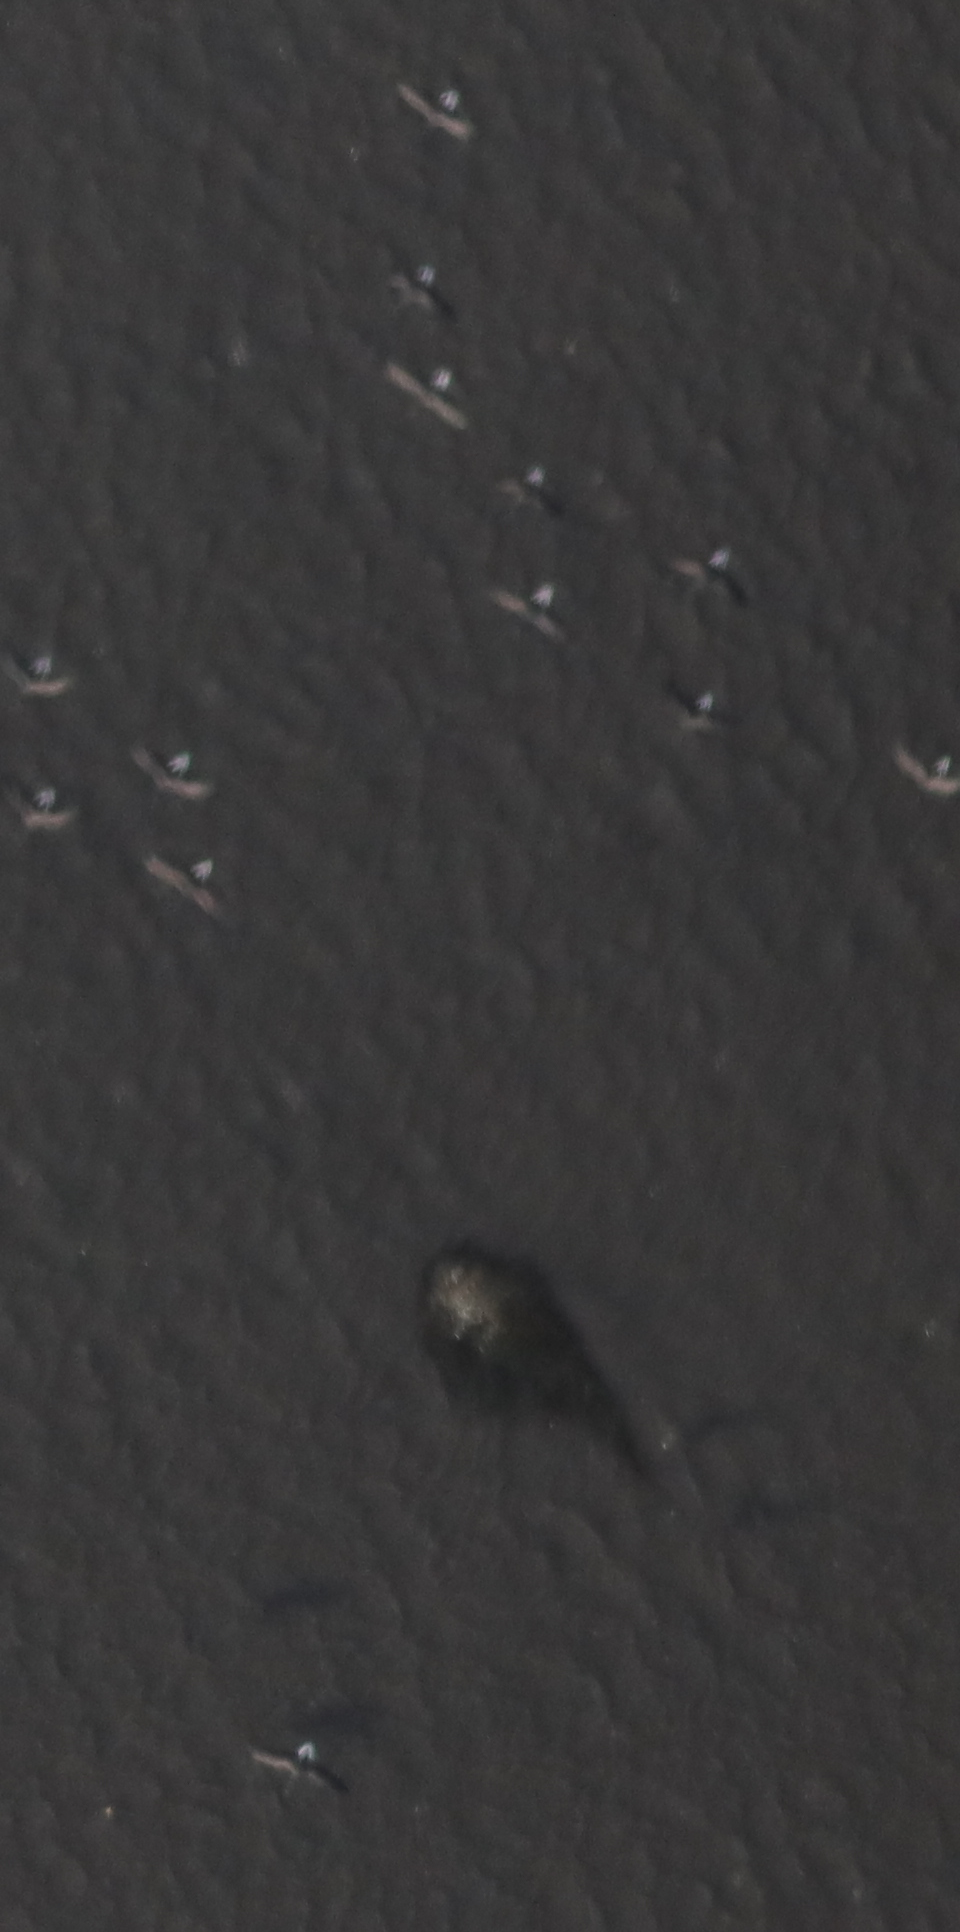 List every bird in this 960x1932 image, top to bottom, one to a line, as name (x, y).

brant (441, 118)
brant (418, 289)
brant (430, 386)
brant (530, 489)
brant (709, 575)
brant (528, 611)
brant (32, 682)
brant (700, 721)
brant (170, 776)
brant (934, 780)
brant (32, 806)
brant (191, 881)
brant (303, 1769)